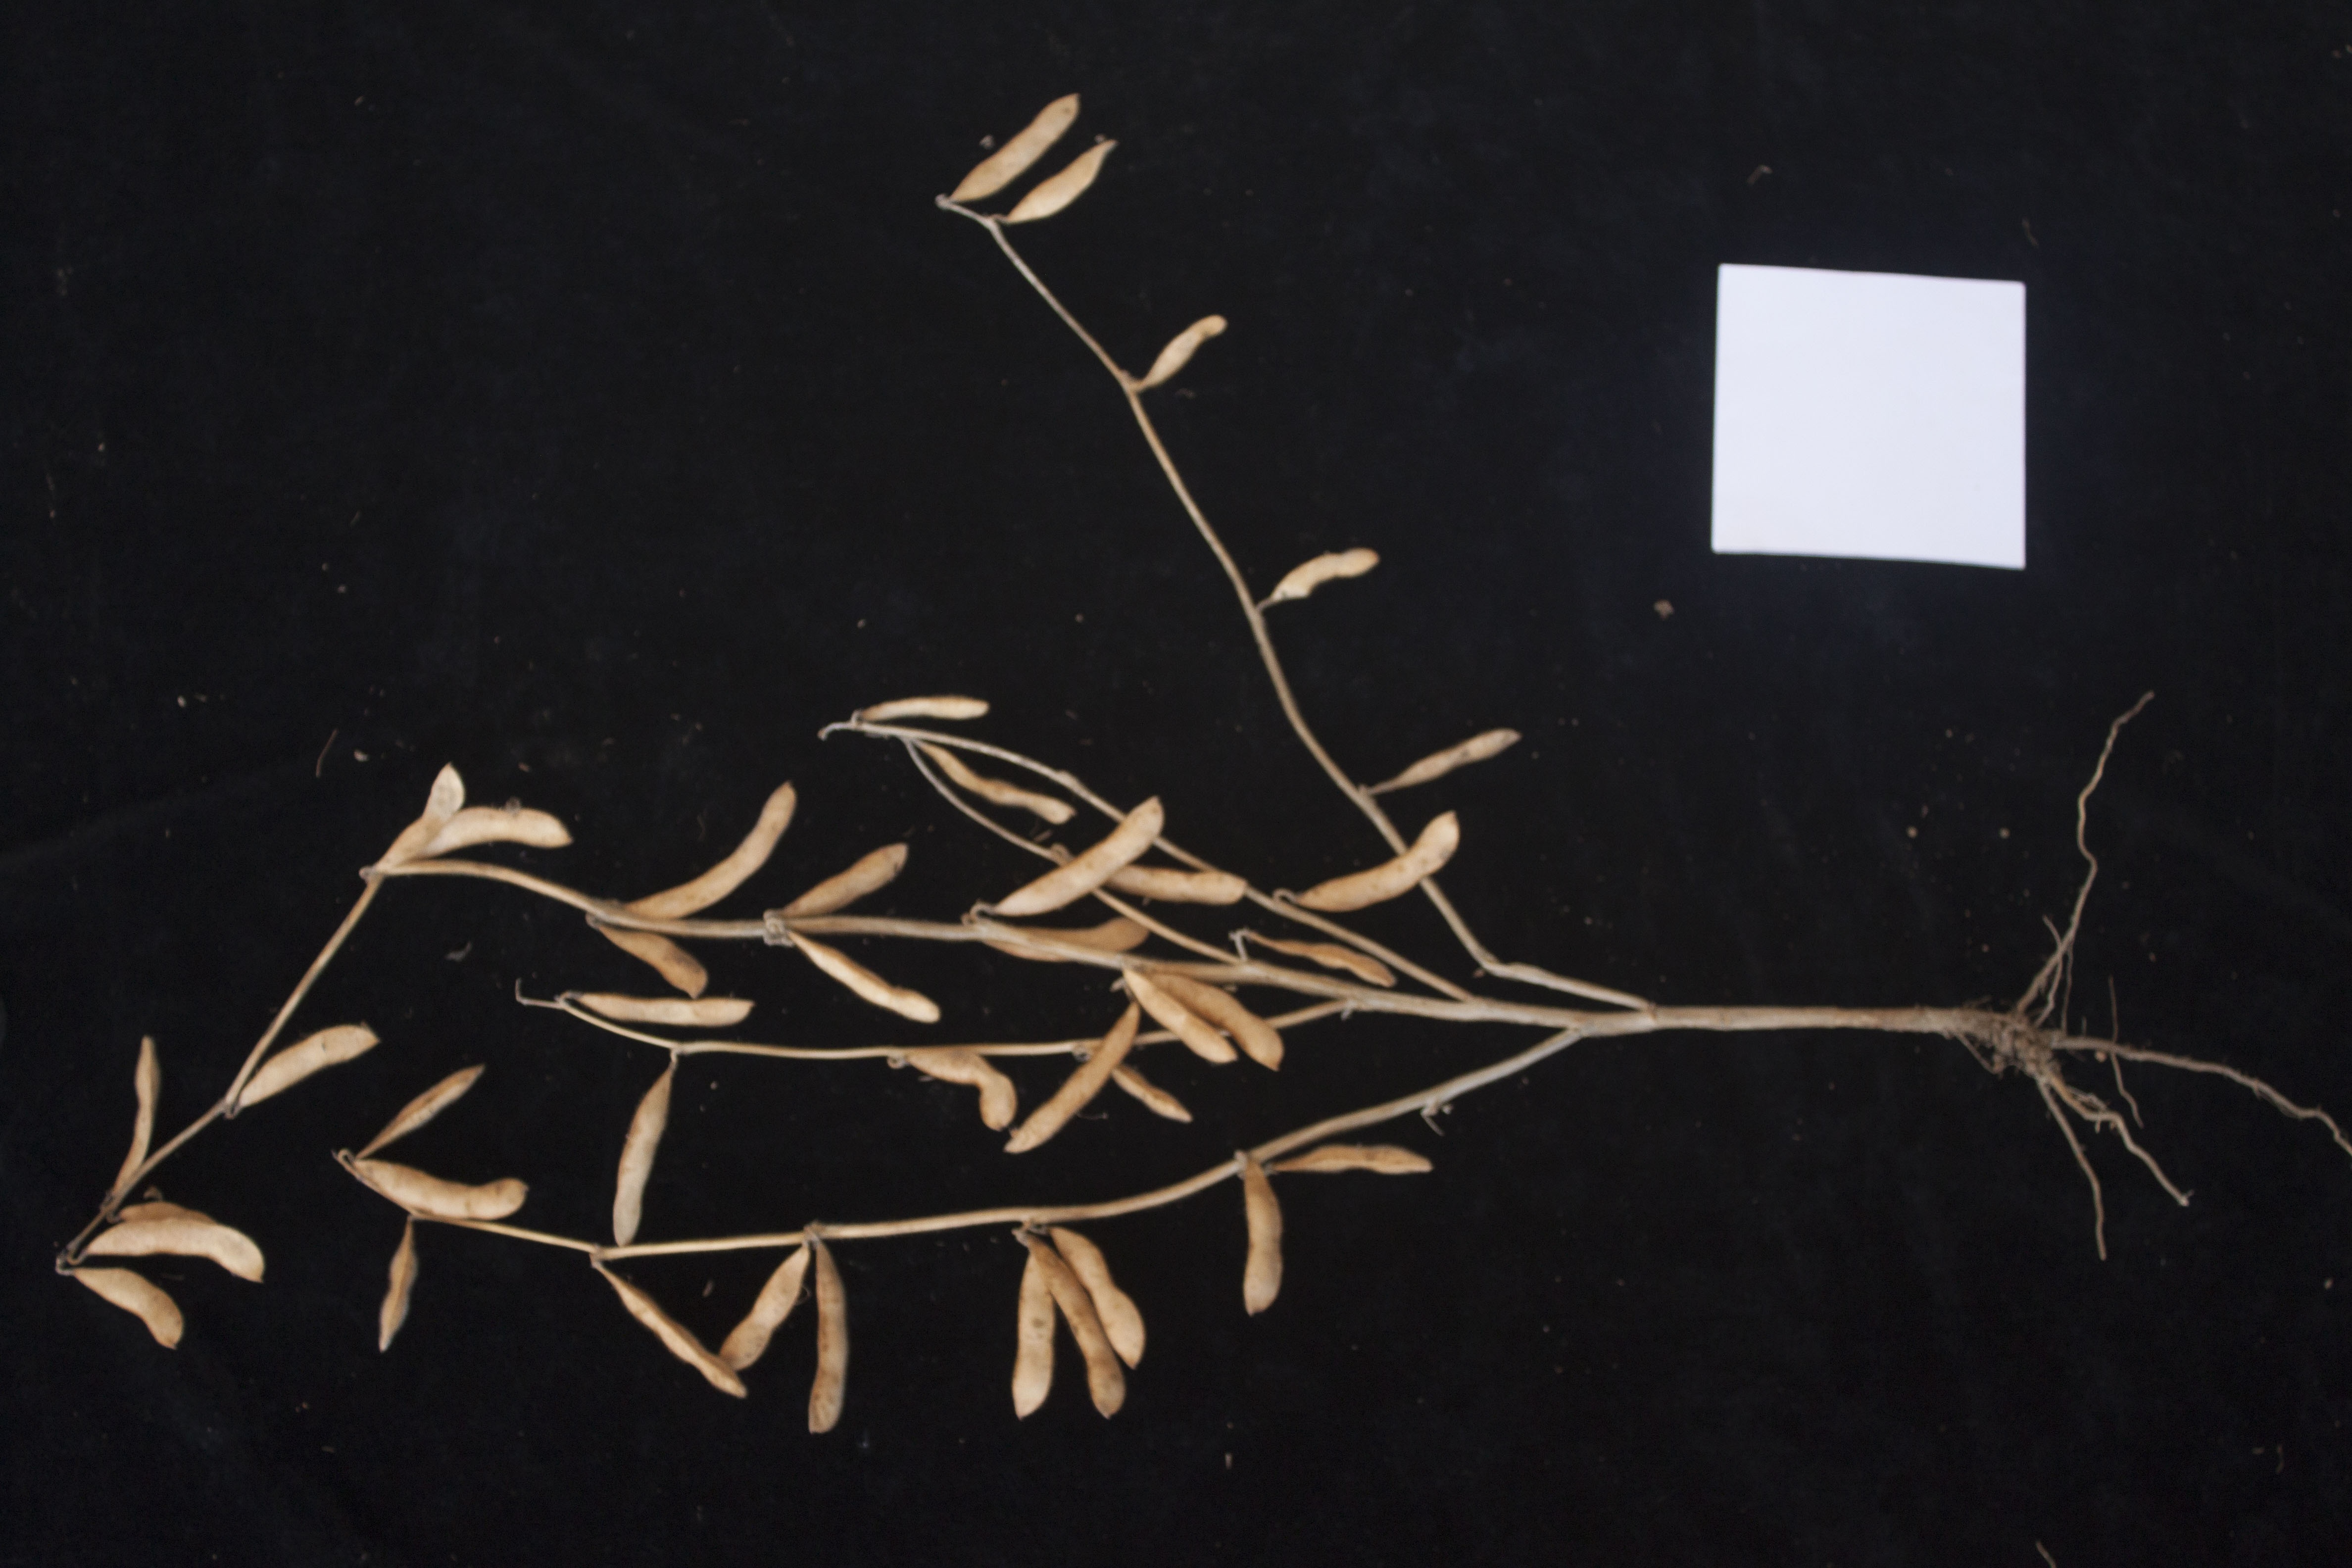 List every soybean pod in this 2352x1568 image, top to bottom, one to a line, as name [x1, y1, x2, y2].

soybean pod [951, 95, 1077, 201]
soybean pod [1002, 145, 1115, 224]
soybean pod [1134, 318, 1226, 391]
soybean pod [1266, 550, 1381, 607]
soybean pod [858, 697, 989, 722]
soybean pod [1369, 732, 1519, 793]
soybean pod [913, 740, 1075, 826]
soybean pod [375, 764, 464, 874]
soybean pod [606, 784, 794, 918]
soybean pod [991, 798, 1163, 916]
soybean pod [378, 810, 573, 866]
soybean pod [1293, 812, 1461, 909]
soybean pod [776, 842, 905, 917]
soybean pod [1070, 857, 1247, 904]
soybean pod [968, 914, 1150, 963]
soybean pod [592, 924, 708, 999]
soybean pod [1245, 934, 1395, 986]
soybean pod [792, 937, 942, 1024]
soybean pod [1125, 964, 1238, 1065]
soybean pod [1122, 976, 1283, 1073]
soybean pod [565, 994, 753, 1026]
soybean pod [1002, 1005, 1140, 1152]
soybean pod [238, 1026, 378, 1111]
soybean pod [107, 1037, 163, 1204]
soybean pod [897, 1048, 1016, 1130]
soybean pod [1079, 1048, 1194, 1122]
soybean pod [612, 1065, 671, 1249]
soybean pod [355, 1069, 479, 1159]
soybean pod [1269, 1146, 1431, 1175]
soybean pod [1243, 1154, 1281, 1315]
soybean pod [355, 1159, 528, 1221]
soybean pod [114, 1203, 218, 1239]
soybean pod [85, 1217, 264, 1283]
soybean pod [380, 1226, 418, 1355]
soybean pod [1051, 1227, 1144, 1368]
soybean pod [1021, 1233, 1124, 1416]
soybean pod [809, 1234, 848, 1435]
soybean pod [1011, 1243, 1056, 1419]
soybean pod [712, 1245, 807, 1369]
soybean pod [597, 1267, 748, 1398]
soybean pod [66, 1269, 182, 1348]